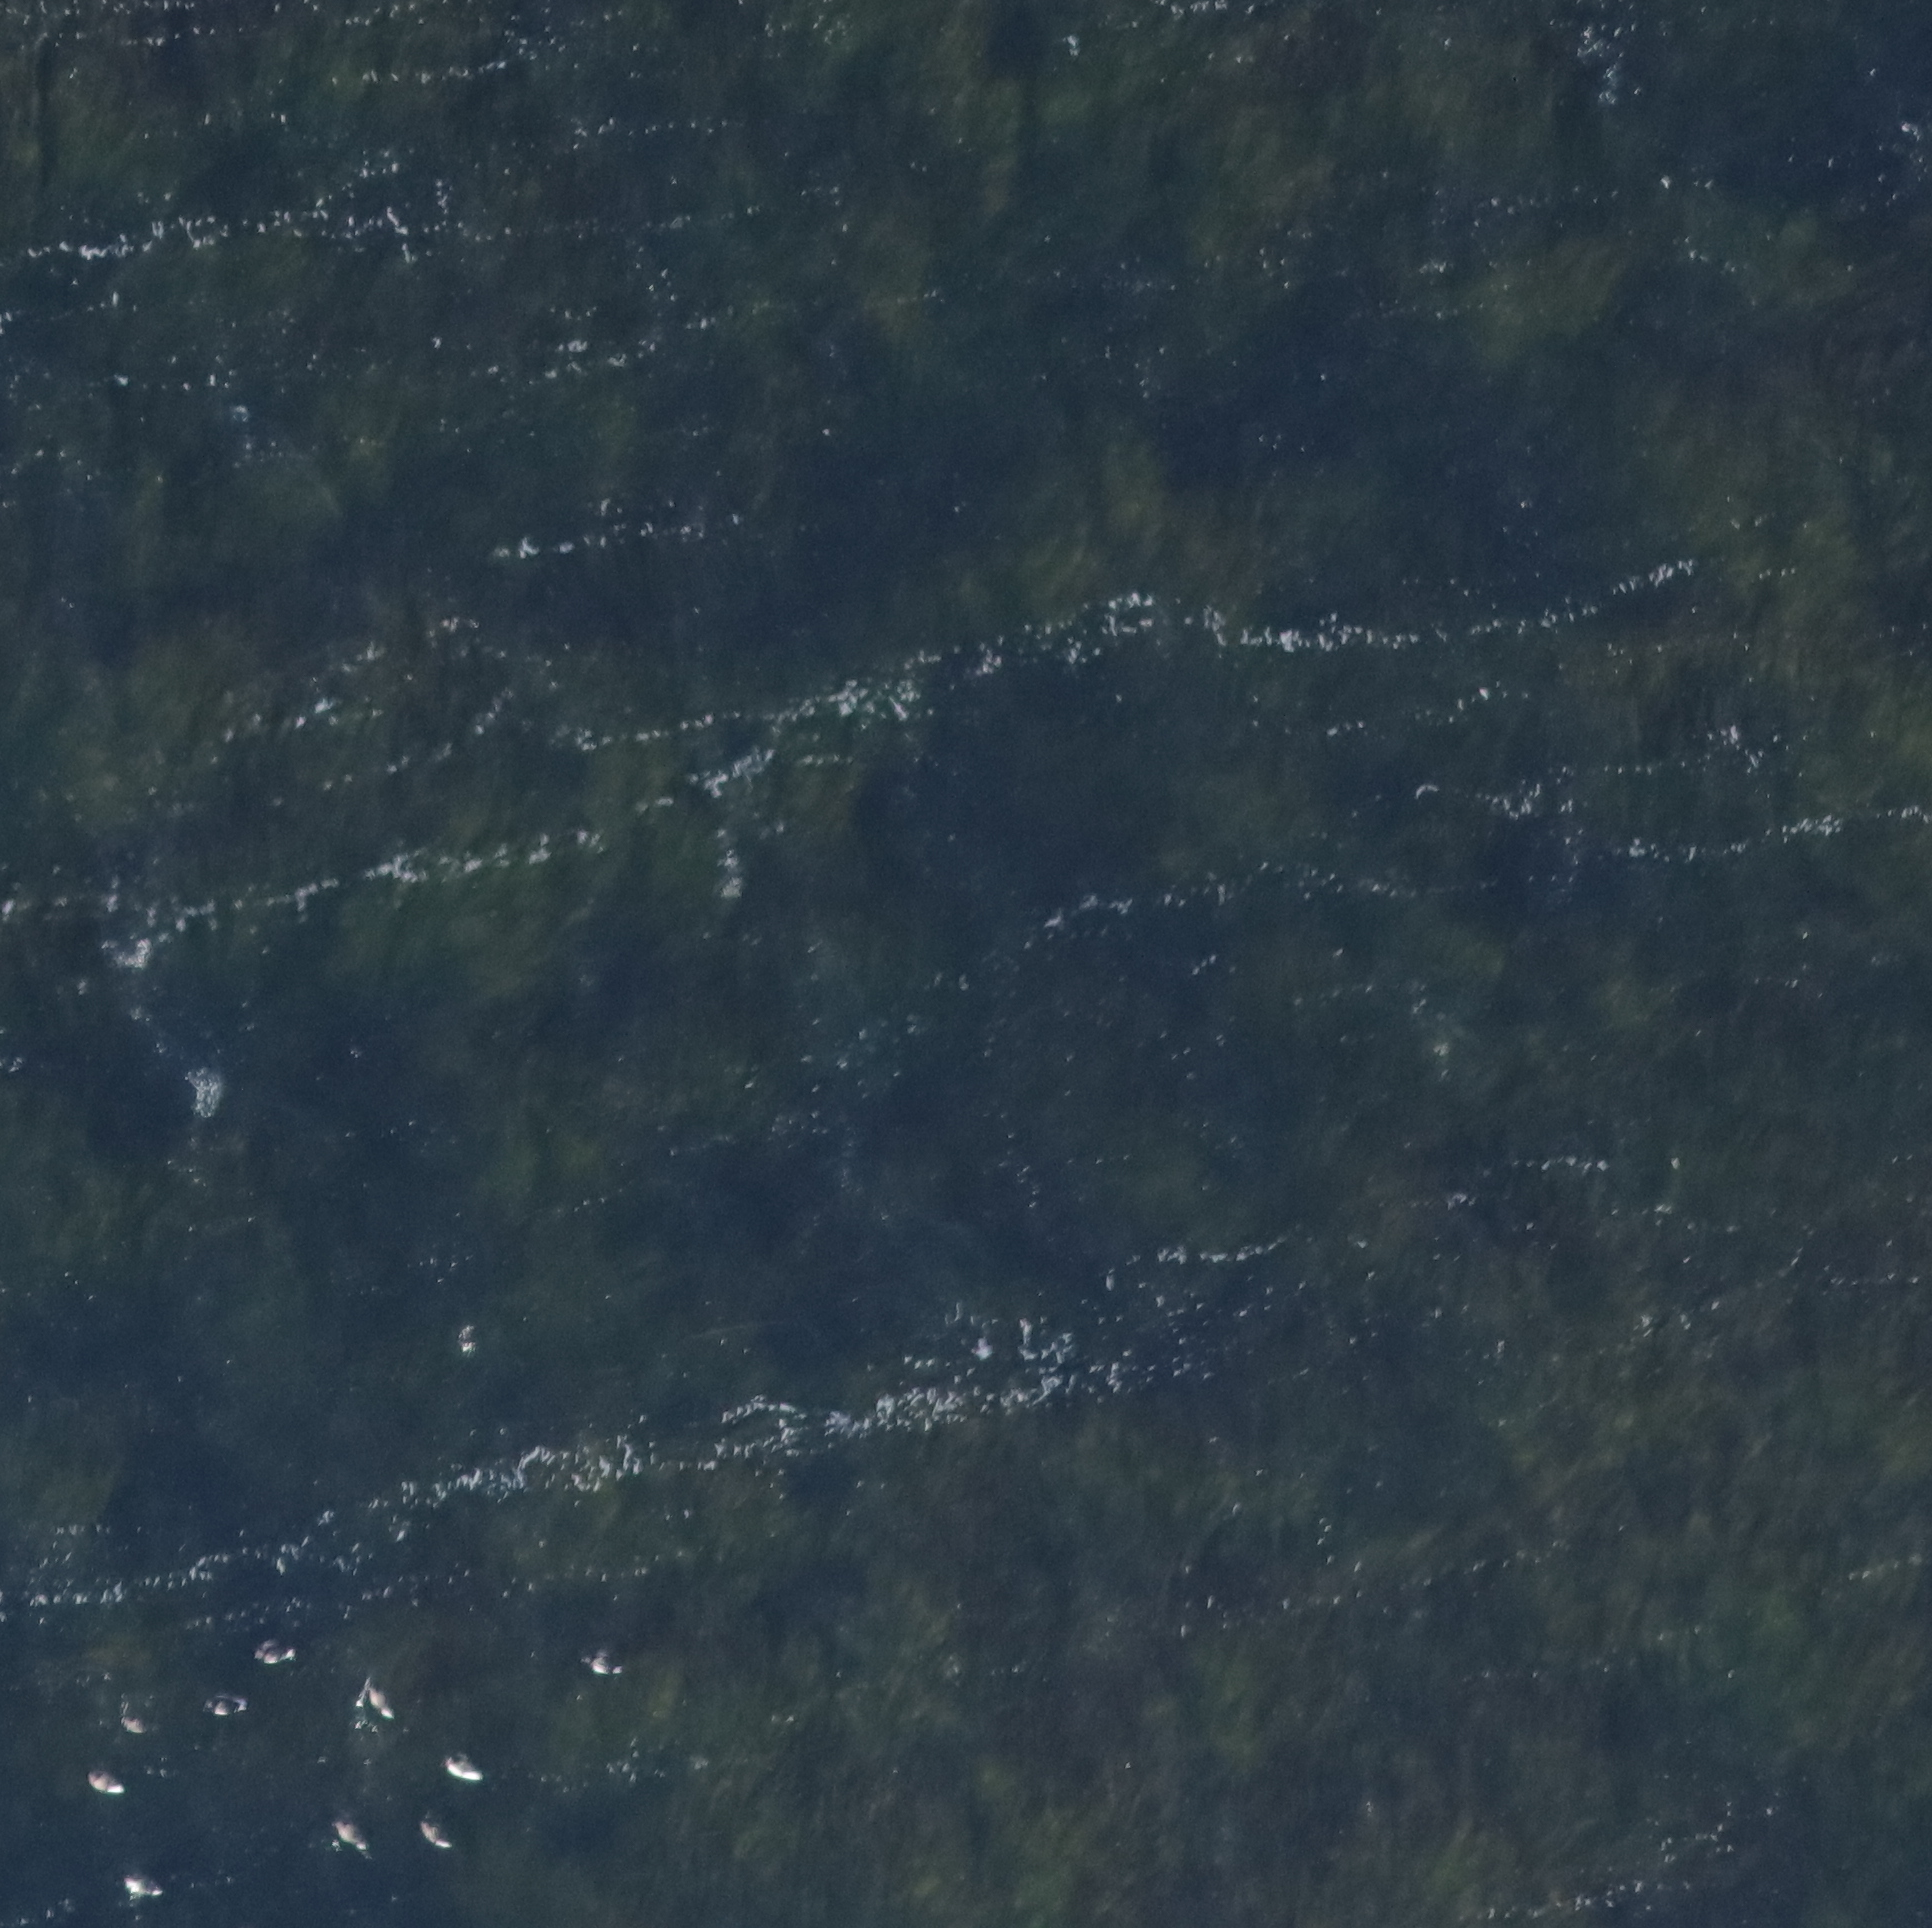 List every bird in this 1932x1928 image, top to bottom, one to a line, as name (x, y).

brant (273, 1652)
brant (603, 1665)
brant (378, 1702)
brant (224, 1708)
brant (133, 1725)
brant (464, 1770)
brant (108, 1785)
brant (434, 1833)
brant (351, 1837)
brant (145, 1887)